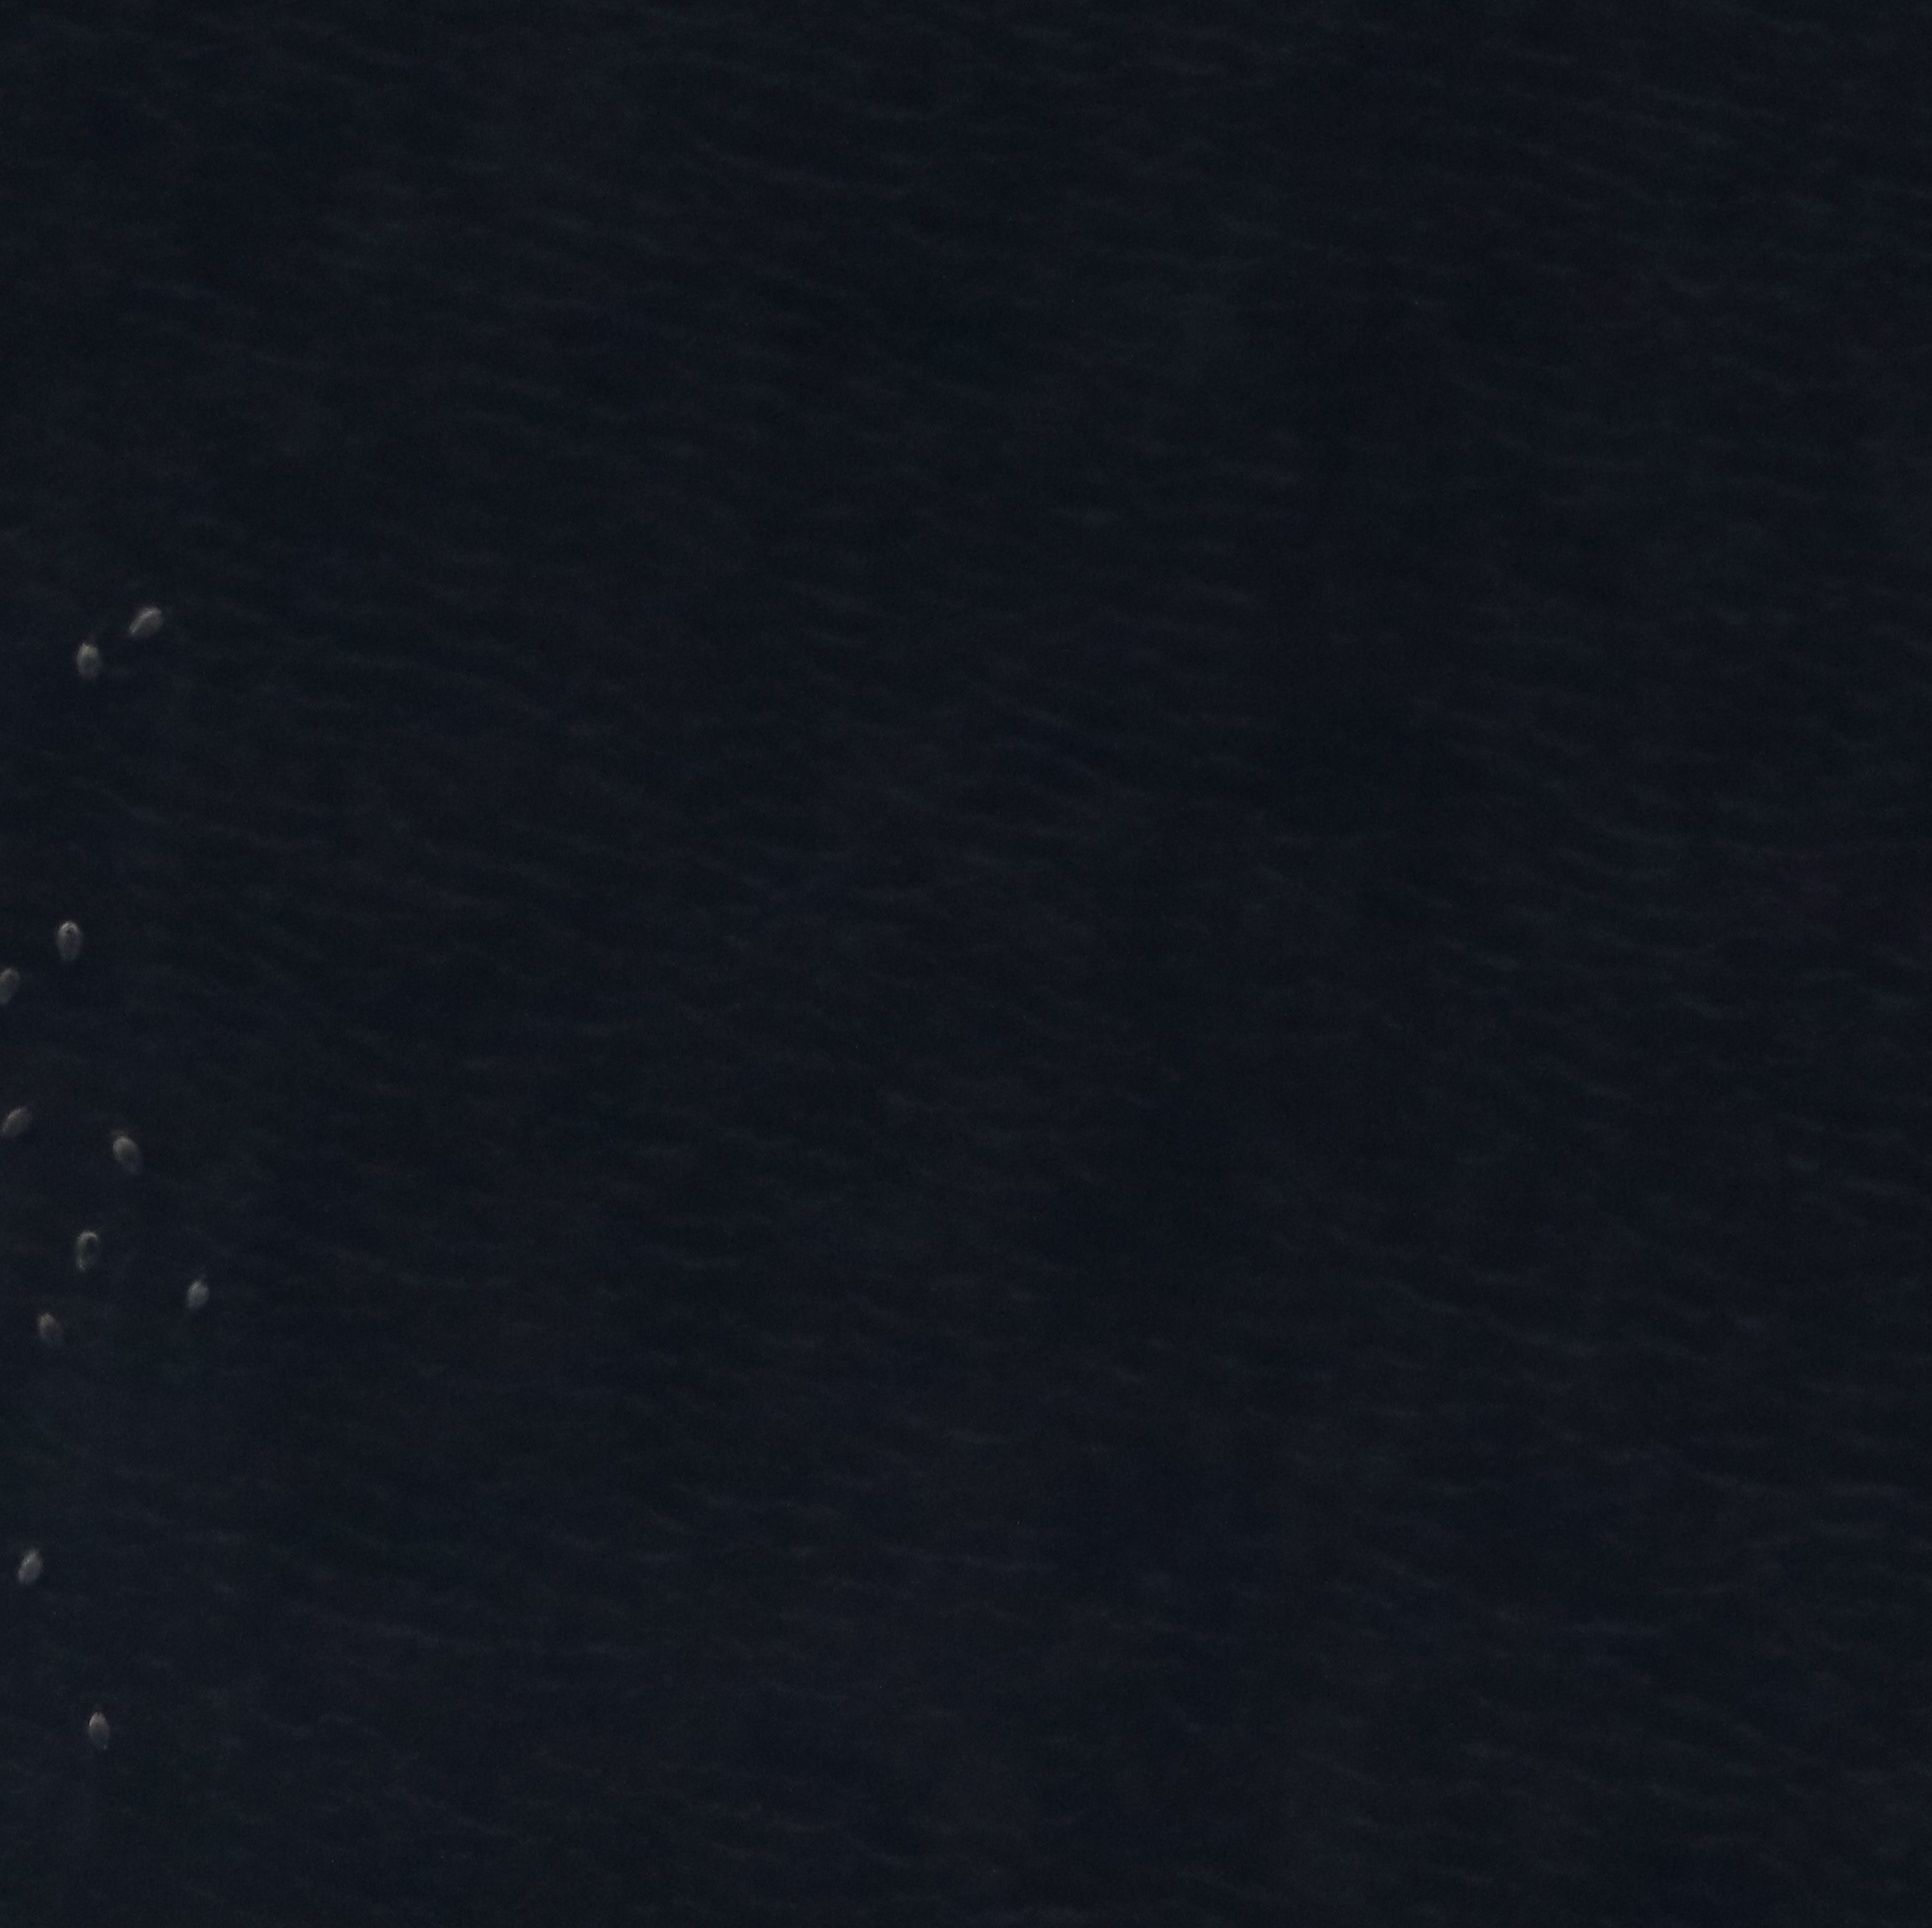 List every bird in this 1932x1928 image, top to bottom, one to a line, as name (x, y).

Canada goose (146, 623)
Canada goose (86, 659)
Canada goose (72, 940)
Canada goose (5, 980)
Canada goose (16, 1122)
Canada goose (130, 1155)
Canada goose (89, 1254)
Canada goose (200, 1294)
Canada goose (50, 1330)
Canada goose (30, 1573)
Canada goose (103, 1731)